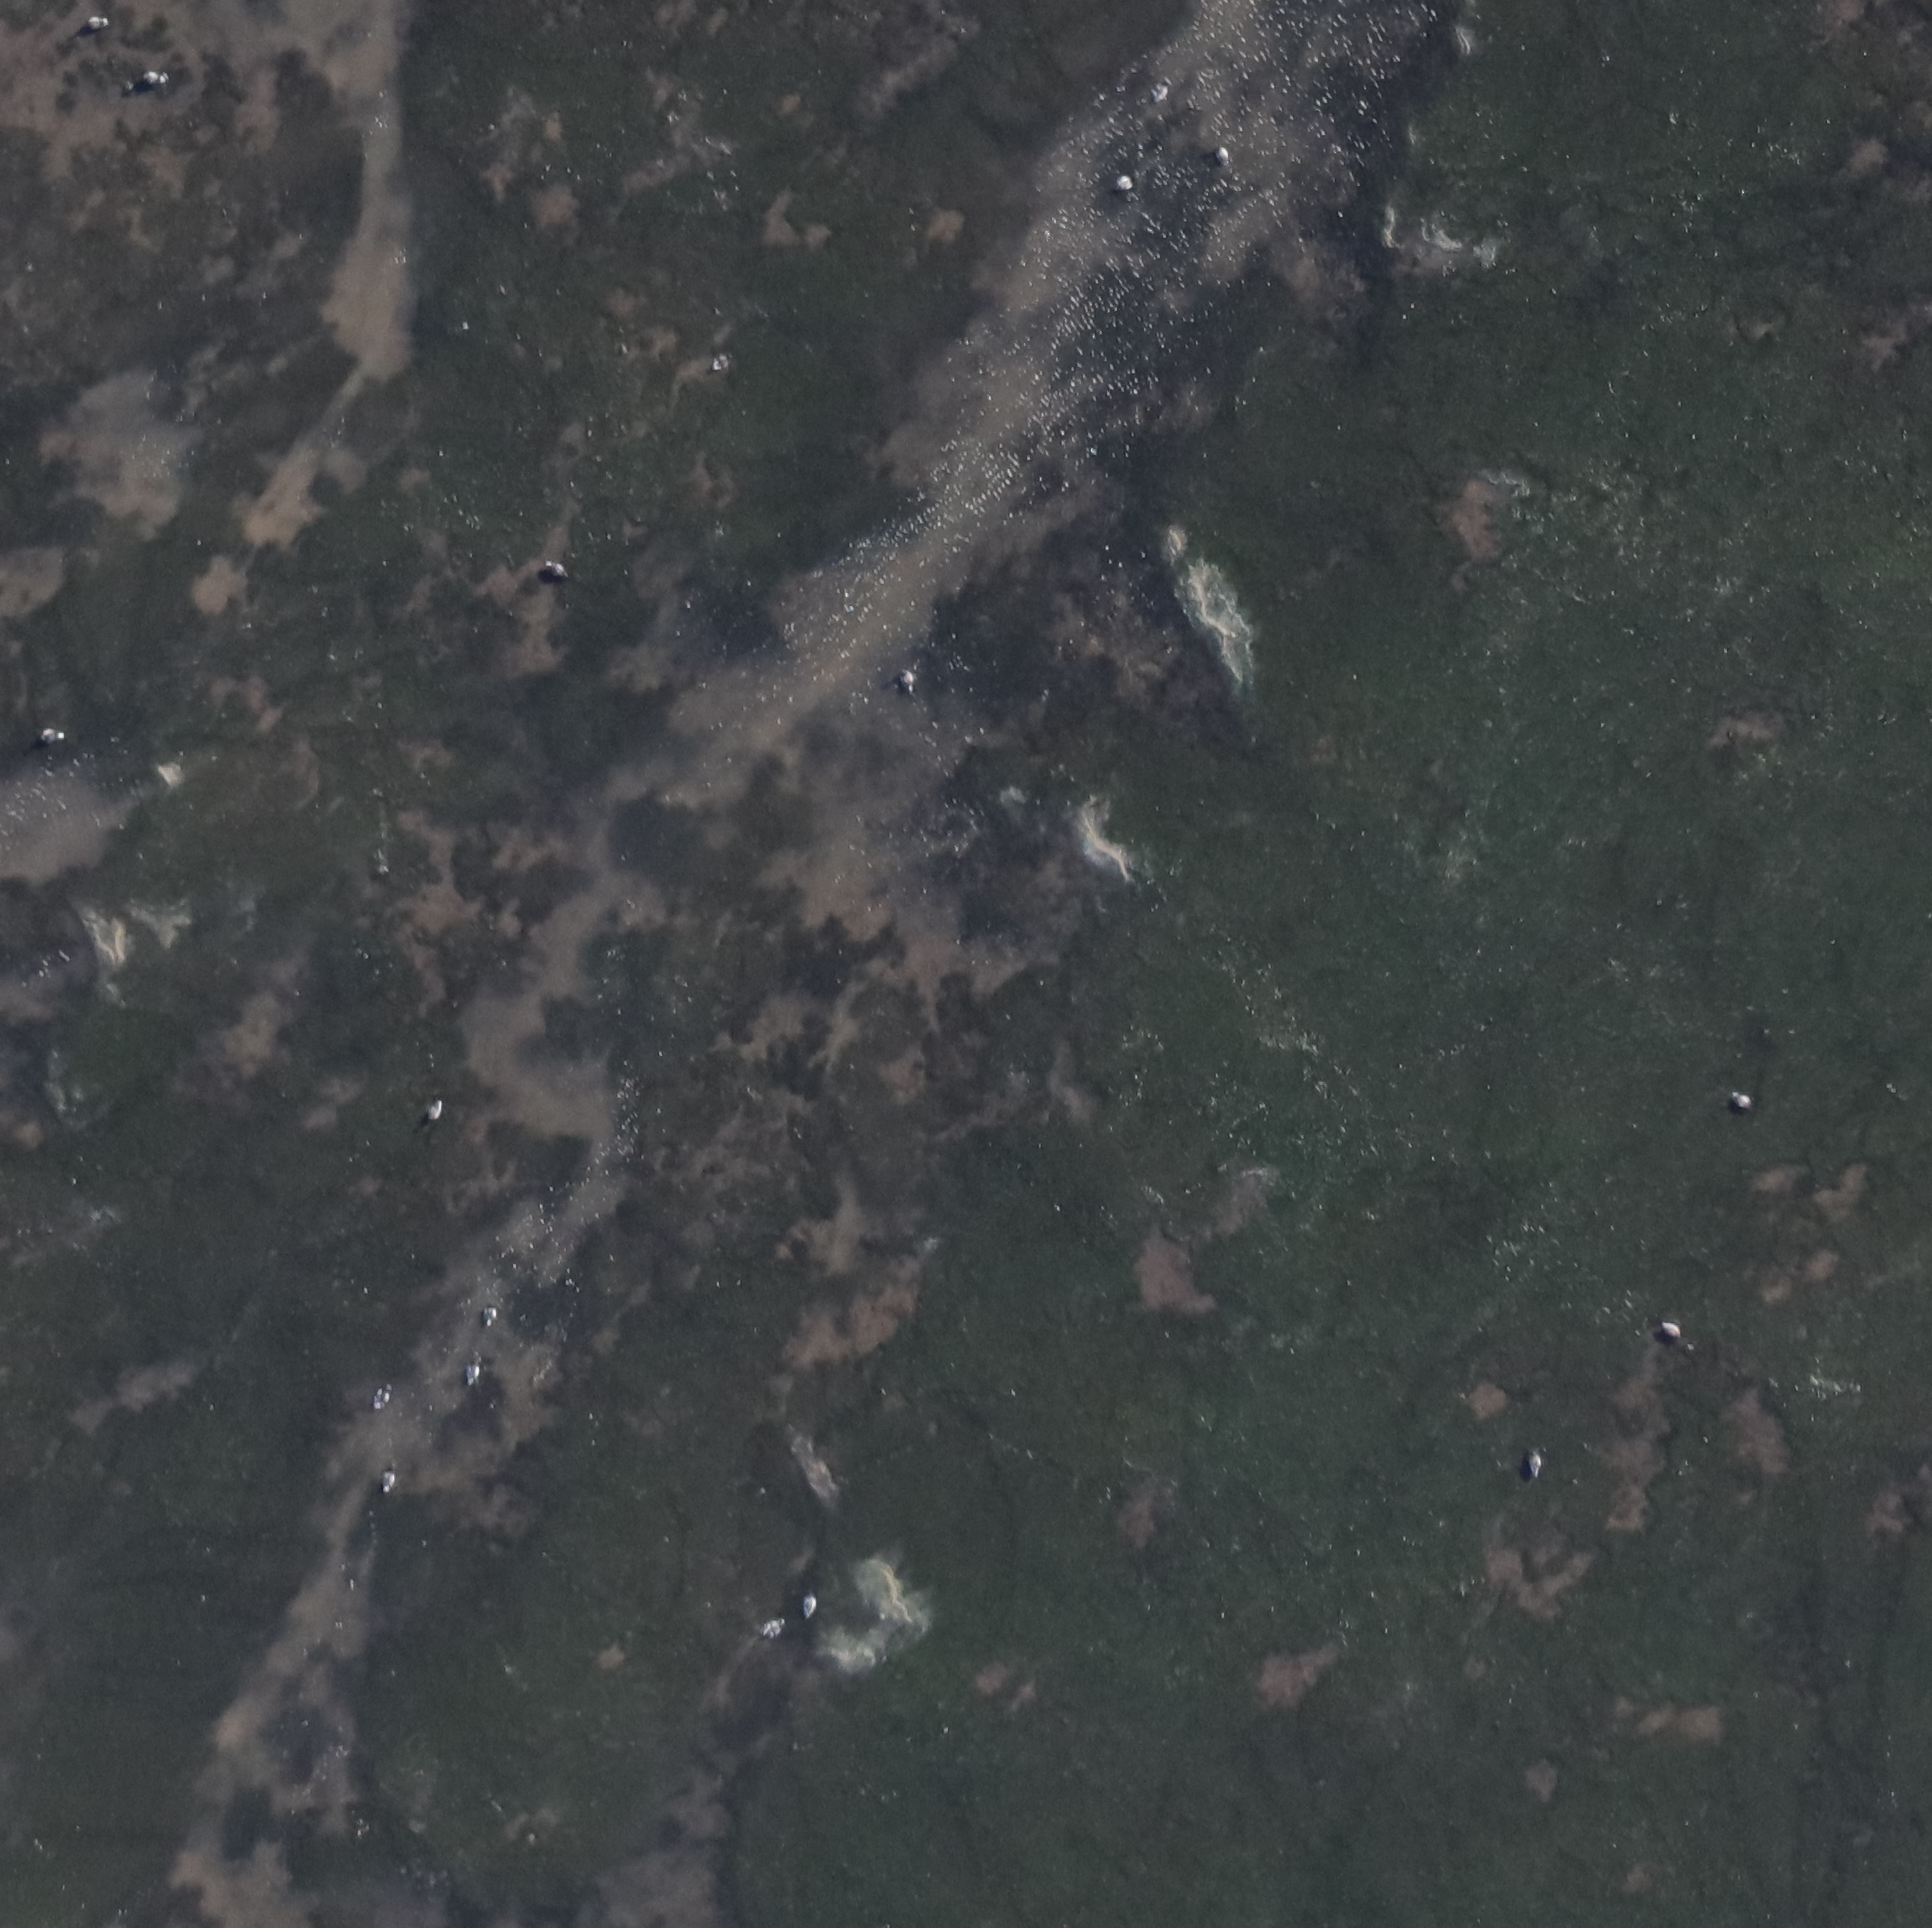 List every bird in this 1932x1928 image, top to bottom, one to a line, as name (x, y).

brant (94, 23)
brant (153, 78)
brant (1159, 95)
brant (1222, 156)
brant (1122, 181)
brant (723, 363)
brant (558, 569)
brant (907, 679)
brant (51, 736)
brant (1741, 1100)
brant (433, 1110)
brant (489, 1317)
brant (1672, 1330)
brant (470, 1374)
brant (381, 1399)
brant (1534, 1463)
brant (389, 1480)
brant (809, 1604)
brant (778, 1629)